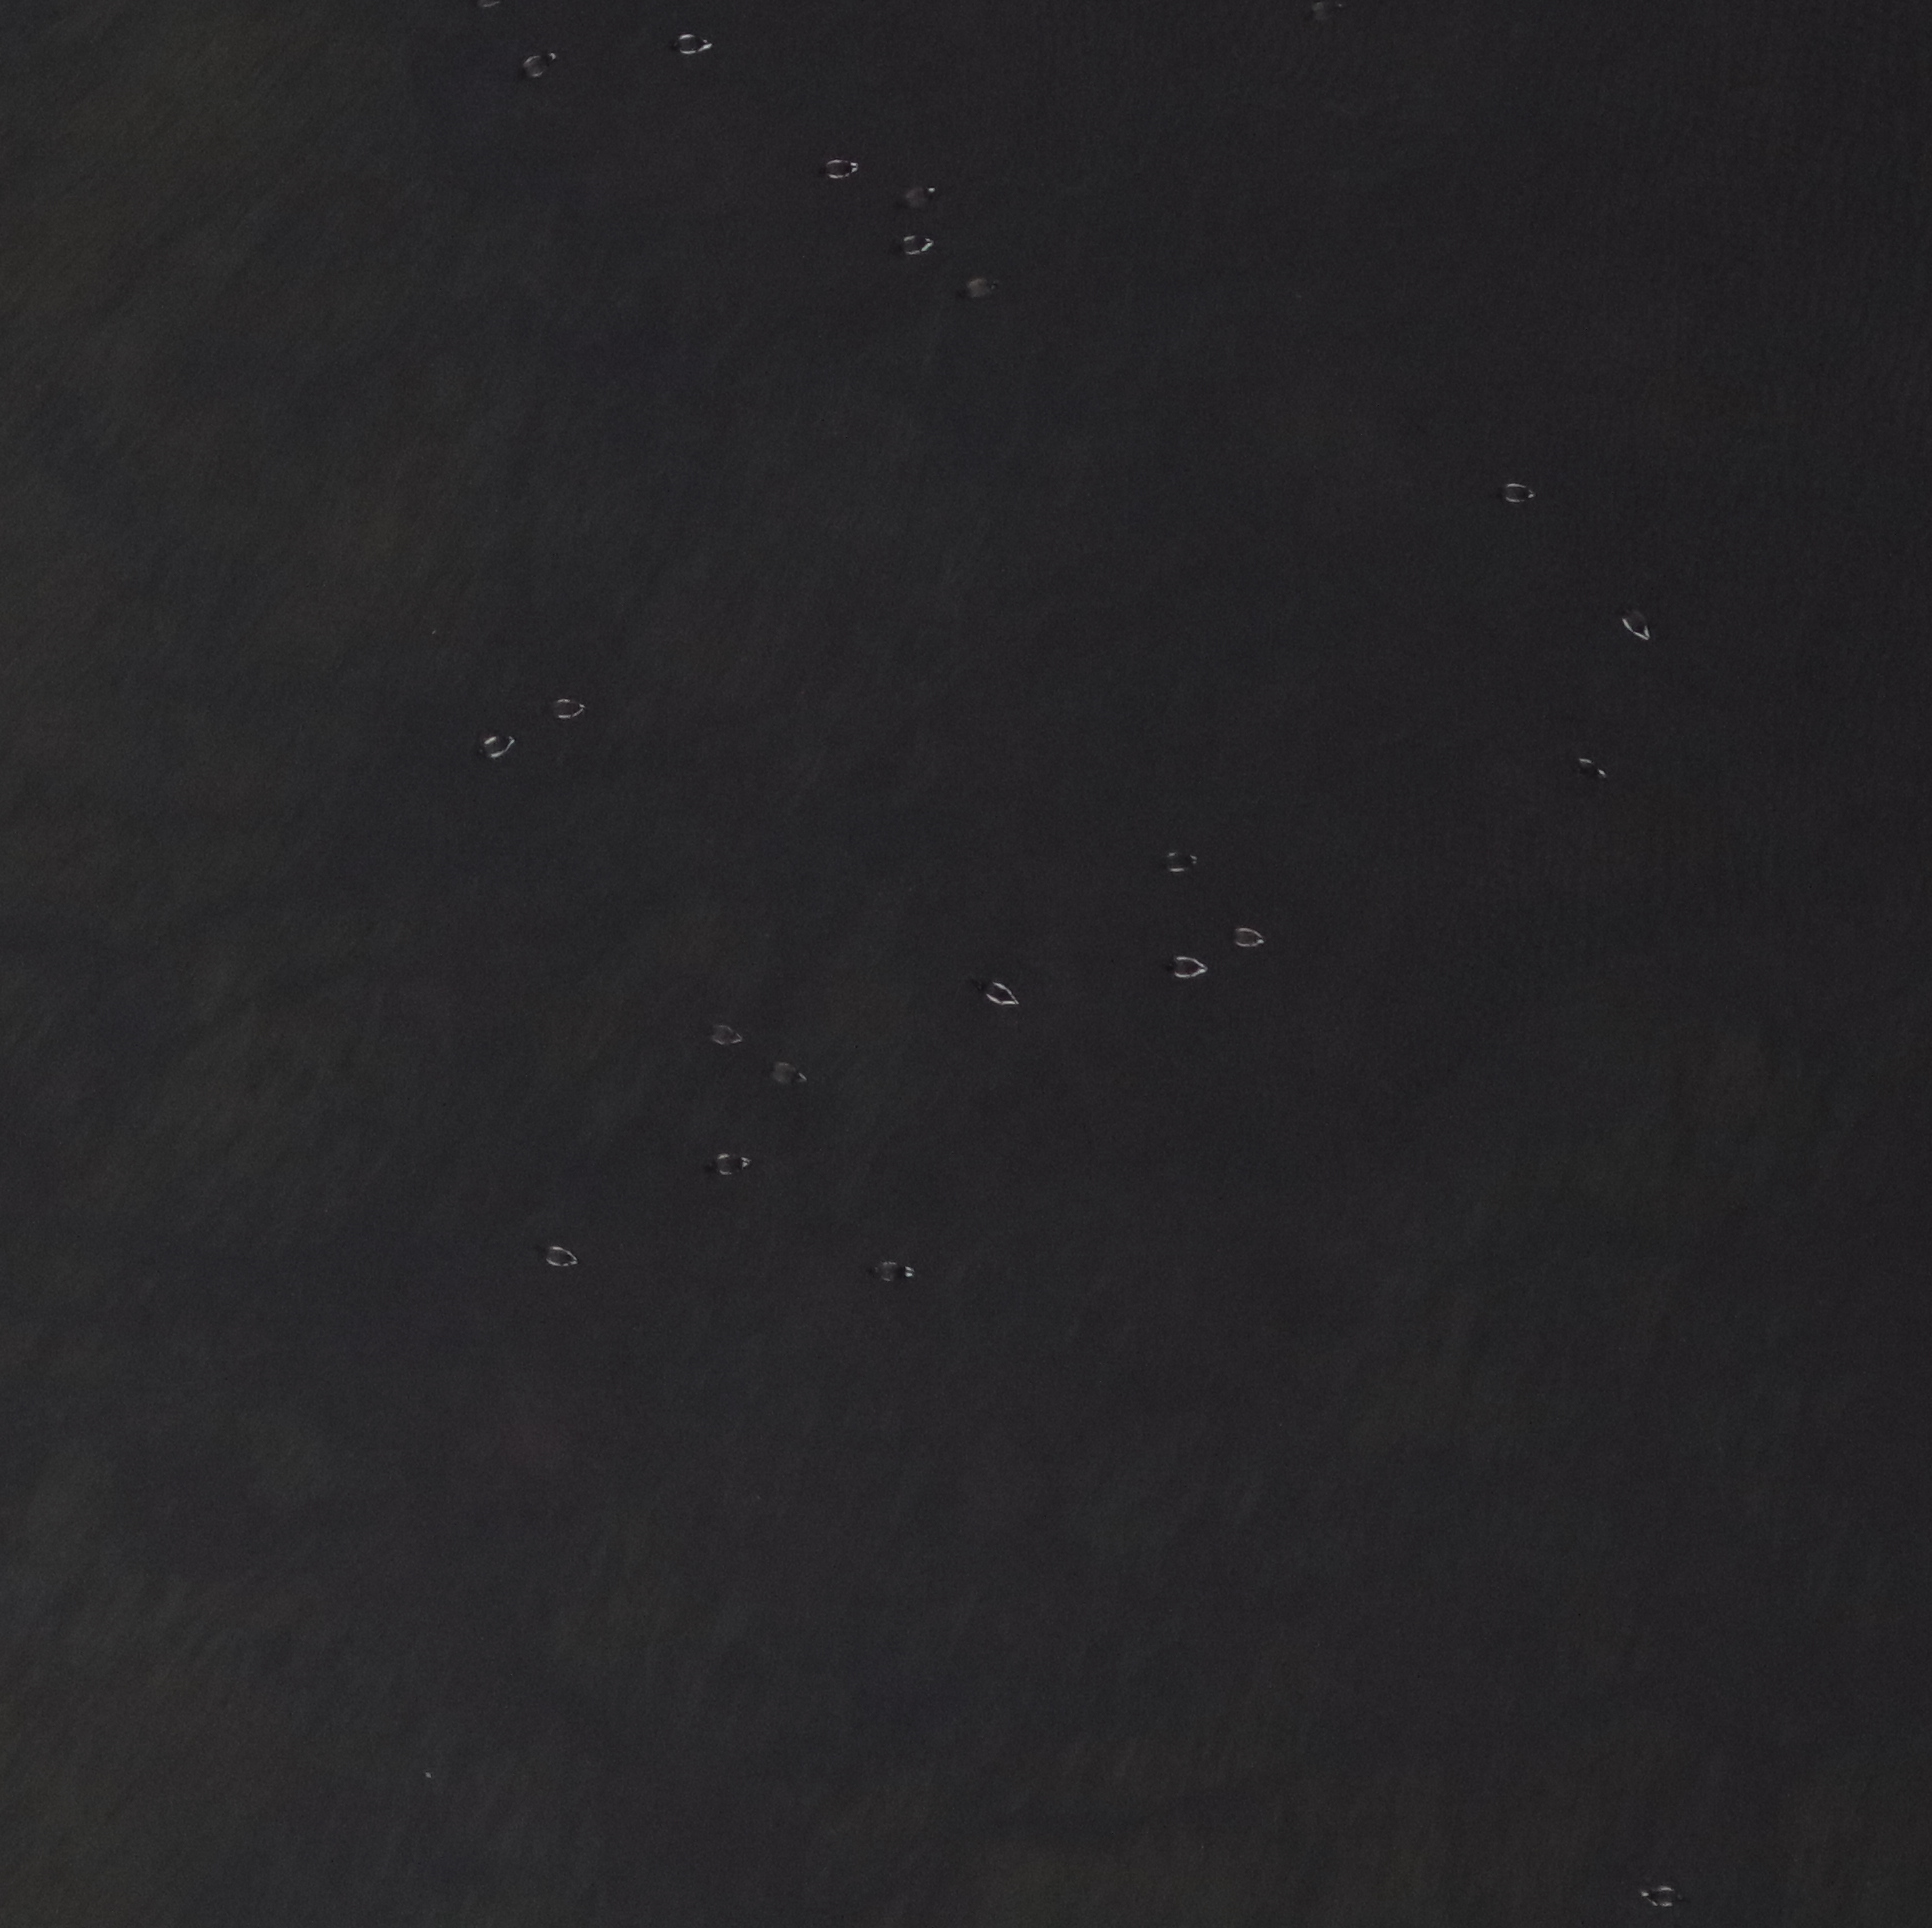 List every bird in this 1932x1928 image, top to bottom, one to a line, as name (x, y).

brant (1325, 6)
brant (691, 44)
brant (538, 65)
brant (837, 169)
brant (917, 198)
brant (914, 246)
brant (980, 288)
brant (1517, 495)
brant (1636, 625)
brant (567, 708)
brant (498, 748)
brant (1589, 770)
brant (1179, 862)
brant (1248, 938)
brant (1185, 968)
brant (998, 994)
brant (724, 1035)
brant (787, 1074)
brant (729, 1164)
brant (559, 1257)
brant (892, 1271)
brant (1665, 1896)